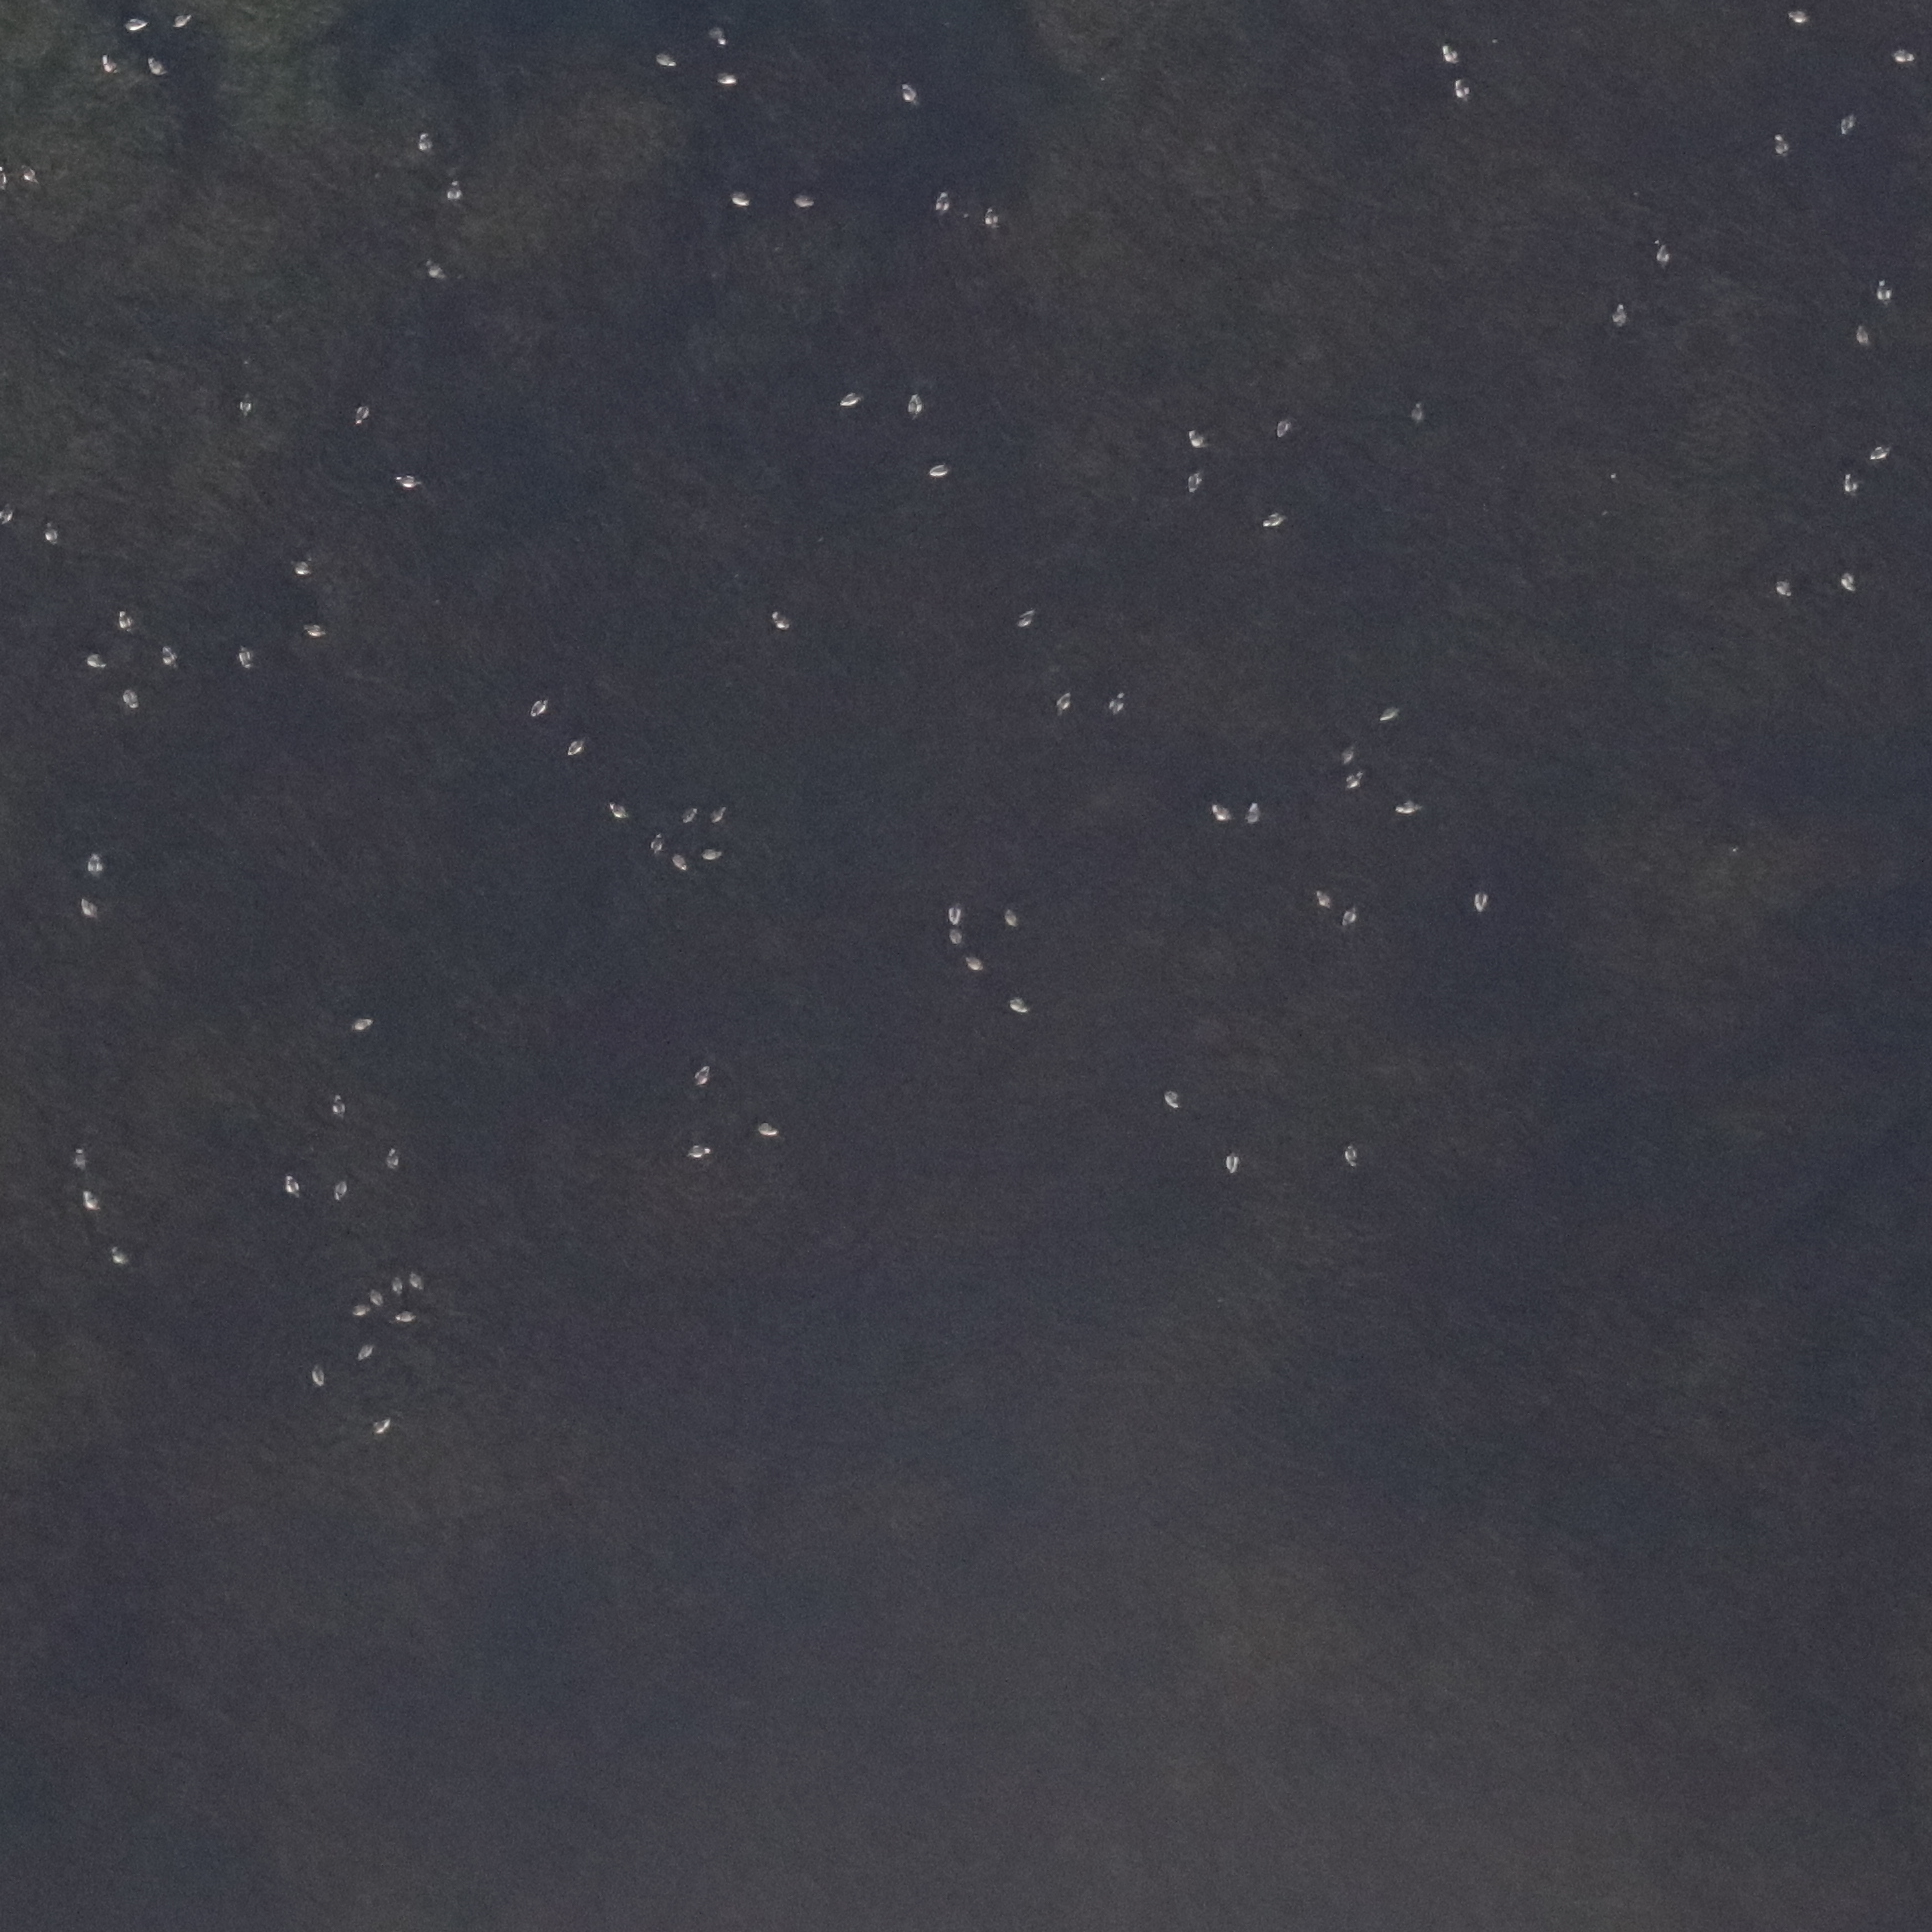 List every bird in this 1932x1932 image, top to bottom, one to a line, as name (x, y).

brant (1801, 6)
brant (151, 16)
brant (189, 20)
brant (722, 36)
brant (116, 53)
brant (1452, 54)
brant (1907, 60)
brant (165, 63)
brant (662, 63)
brant (722, 64)
brant (1463, 93)
brant (899, 103)
brant (1845, 129)
brant (425, 135)
brant (1782, 142)
brant (33, 167)
brant (455, 182)
brant (755, 185)
brant (816, 191)
brant (940, 196)
brant (996, 211)
brant (1667, 250)
brant (450, 270)
brant (1889, 290)
brant (1618, 320)
brant (1872, 324)
brant (252, 401)
brant (839, 404)
brant (371, 411)
brant (909, 412)
brant (1411, 412)
brant (1286, 437)
brant (1198, 442)
brant (1884, 445)
brant (942, 464)
brant (1848, 477)
brant (1195, 478)
brant (414, 481)
brant (9, 512)
brant (1281, 526)
brant (48, 532)
brant (306, 561)
brant (1862, 579)
brant (1784, 591)
brant (1036, 607)
brant (784, 611)
brant (325, 626)
brant (121, 627)
brant (162, 652)
brant (250, 655)
brant (110, 656)
brant (1101, 696)
brant (133, 698)
brant (535, 703)
brant (1394, 704)
brant (1059, 707)
brant (572, 745)
brant (1354, 749)
brant (1345, 780)
brant (613, 802)
brant (691, 805)
brant (717, 805)
brant (1219, 805)
brant (1251, 805)
brant (1411, 816)
brant (661, 833)
brant (720, 852)
brant (96, 858)
brant (686, 860)
brant (1487, 893)
brant (1325, 894)
brant (88, 906)
brant (1362, 912)
brant (1014, 917)
brant (952, 918)
brant (958, 944)
brant (986, 965)
brant (1011, 1010)
brant (366, 1019)
brant (697, 1068)
brant (1176, 1089)
brant (341, 1100)
brant (762, 1127)
brant (695, 1141)
brant (399, 1156)
brant (87, 1162)
brant (1238, 1162)
brant (1362, 1162)
brant (286, 1179)
brant (342, 1191)
brant (103, 1208)
brant (127, 1256)
brant (425, 1280)
brant (406, 1284)
brant (382, 1293)
brant (366, 1315)
brant (406, 1320)
brant (364, 1349)
brant (318, 1373)
brant (376, 1412)